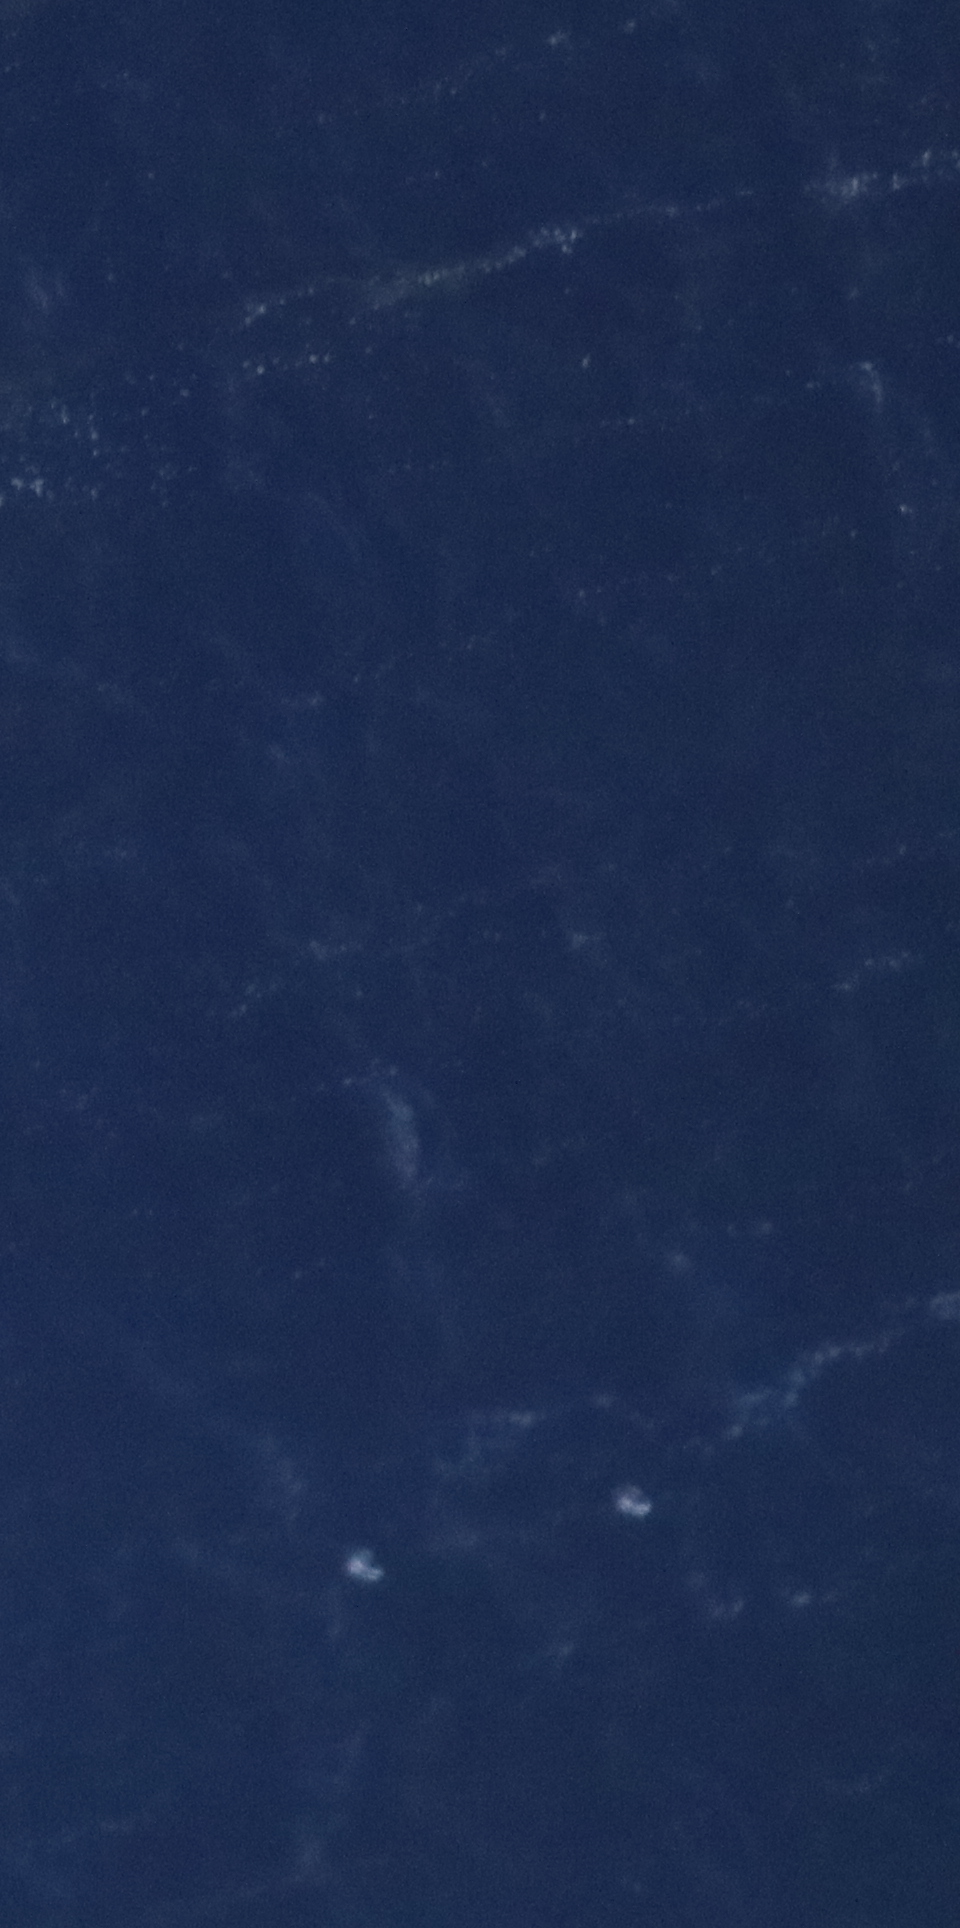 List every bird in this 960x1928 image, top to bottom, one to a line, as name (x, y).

brant (629, 1496)
brant (357, 1562)